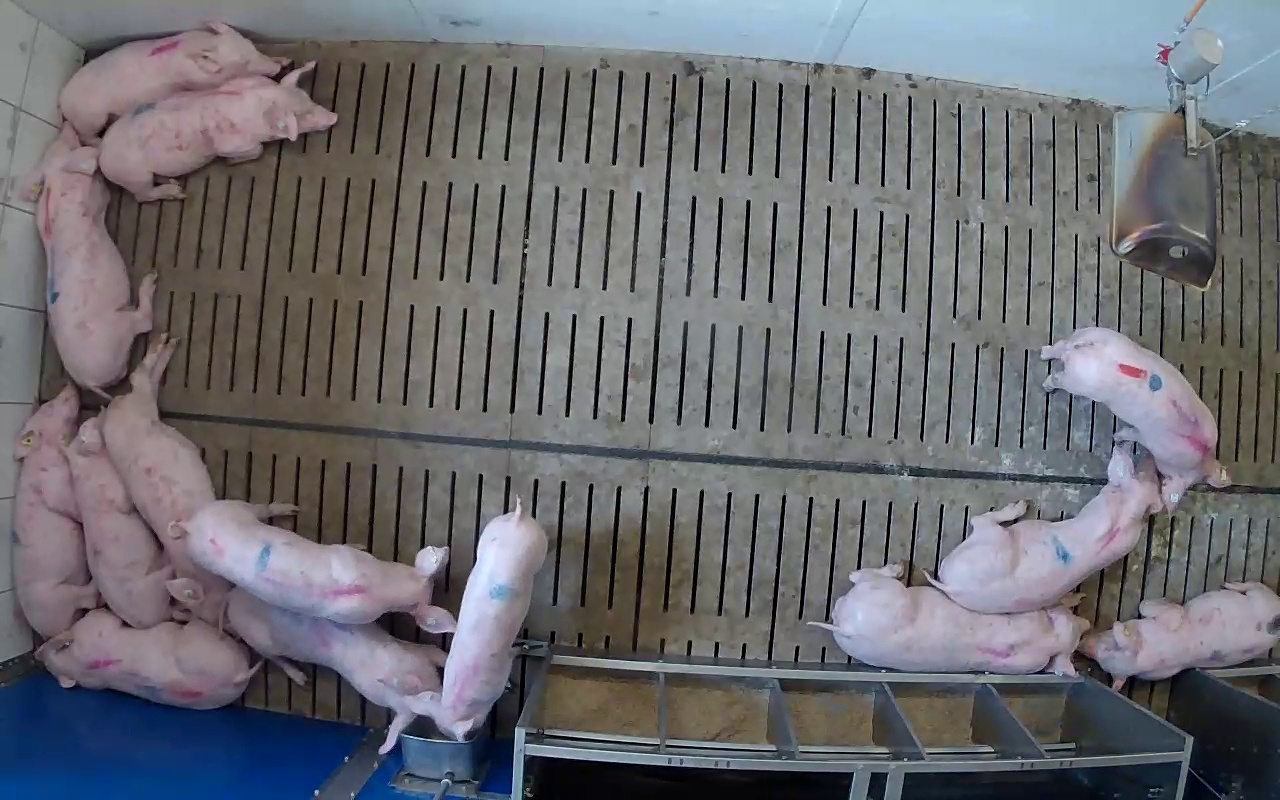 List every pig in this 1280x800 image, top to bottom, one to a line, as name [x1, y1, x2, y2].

pig [57, 22, 294, 150]
pig [97, 58, 341, 205]
pig [20, 120, 160, 401]
pig [1040, 326, 1234, 519]
pig [97, 331, 300, 643]
pig [12, 382, 105, 640]
pig [54, 406, 189, 628]
pig [920, 451, 1167, 618]
pig [403, 492, 552, 740]
pig [164, 499, 459, 640]
pig [806, 561, 1093, 677]
pig [1076, 579, 1279, 696]
pig [216, 583, 452, 708]
pig [35, 607, 264, 713]